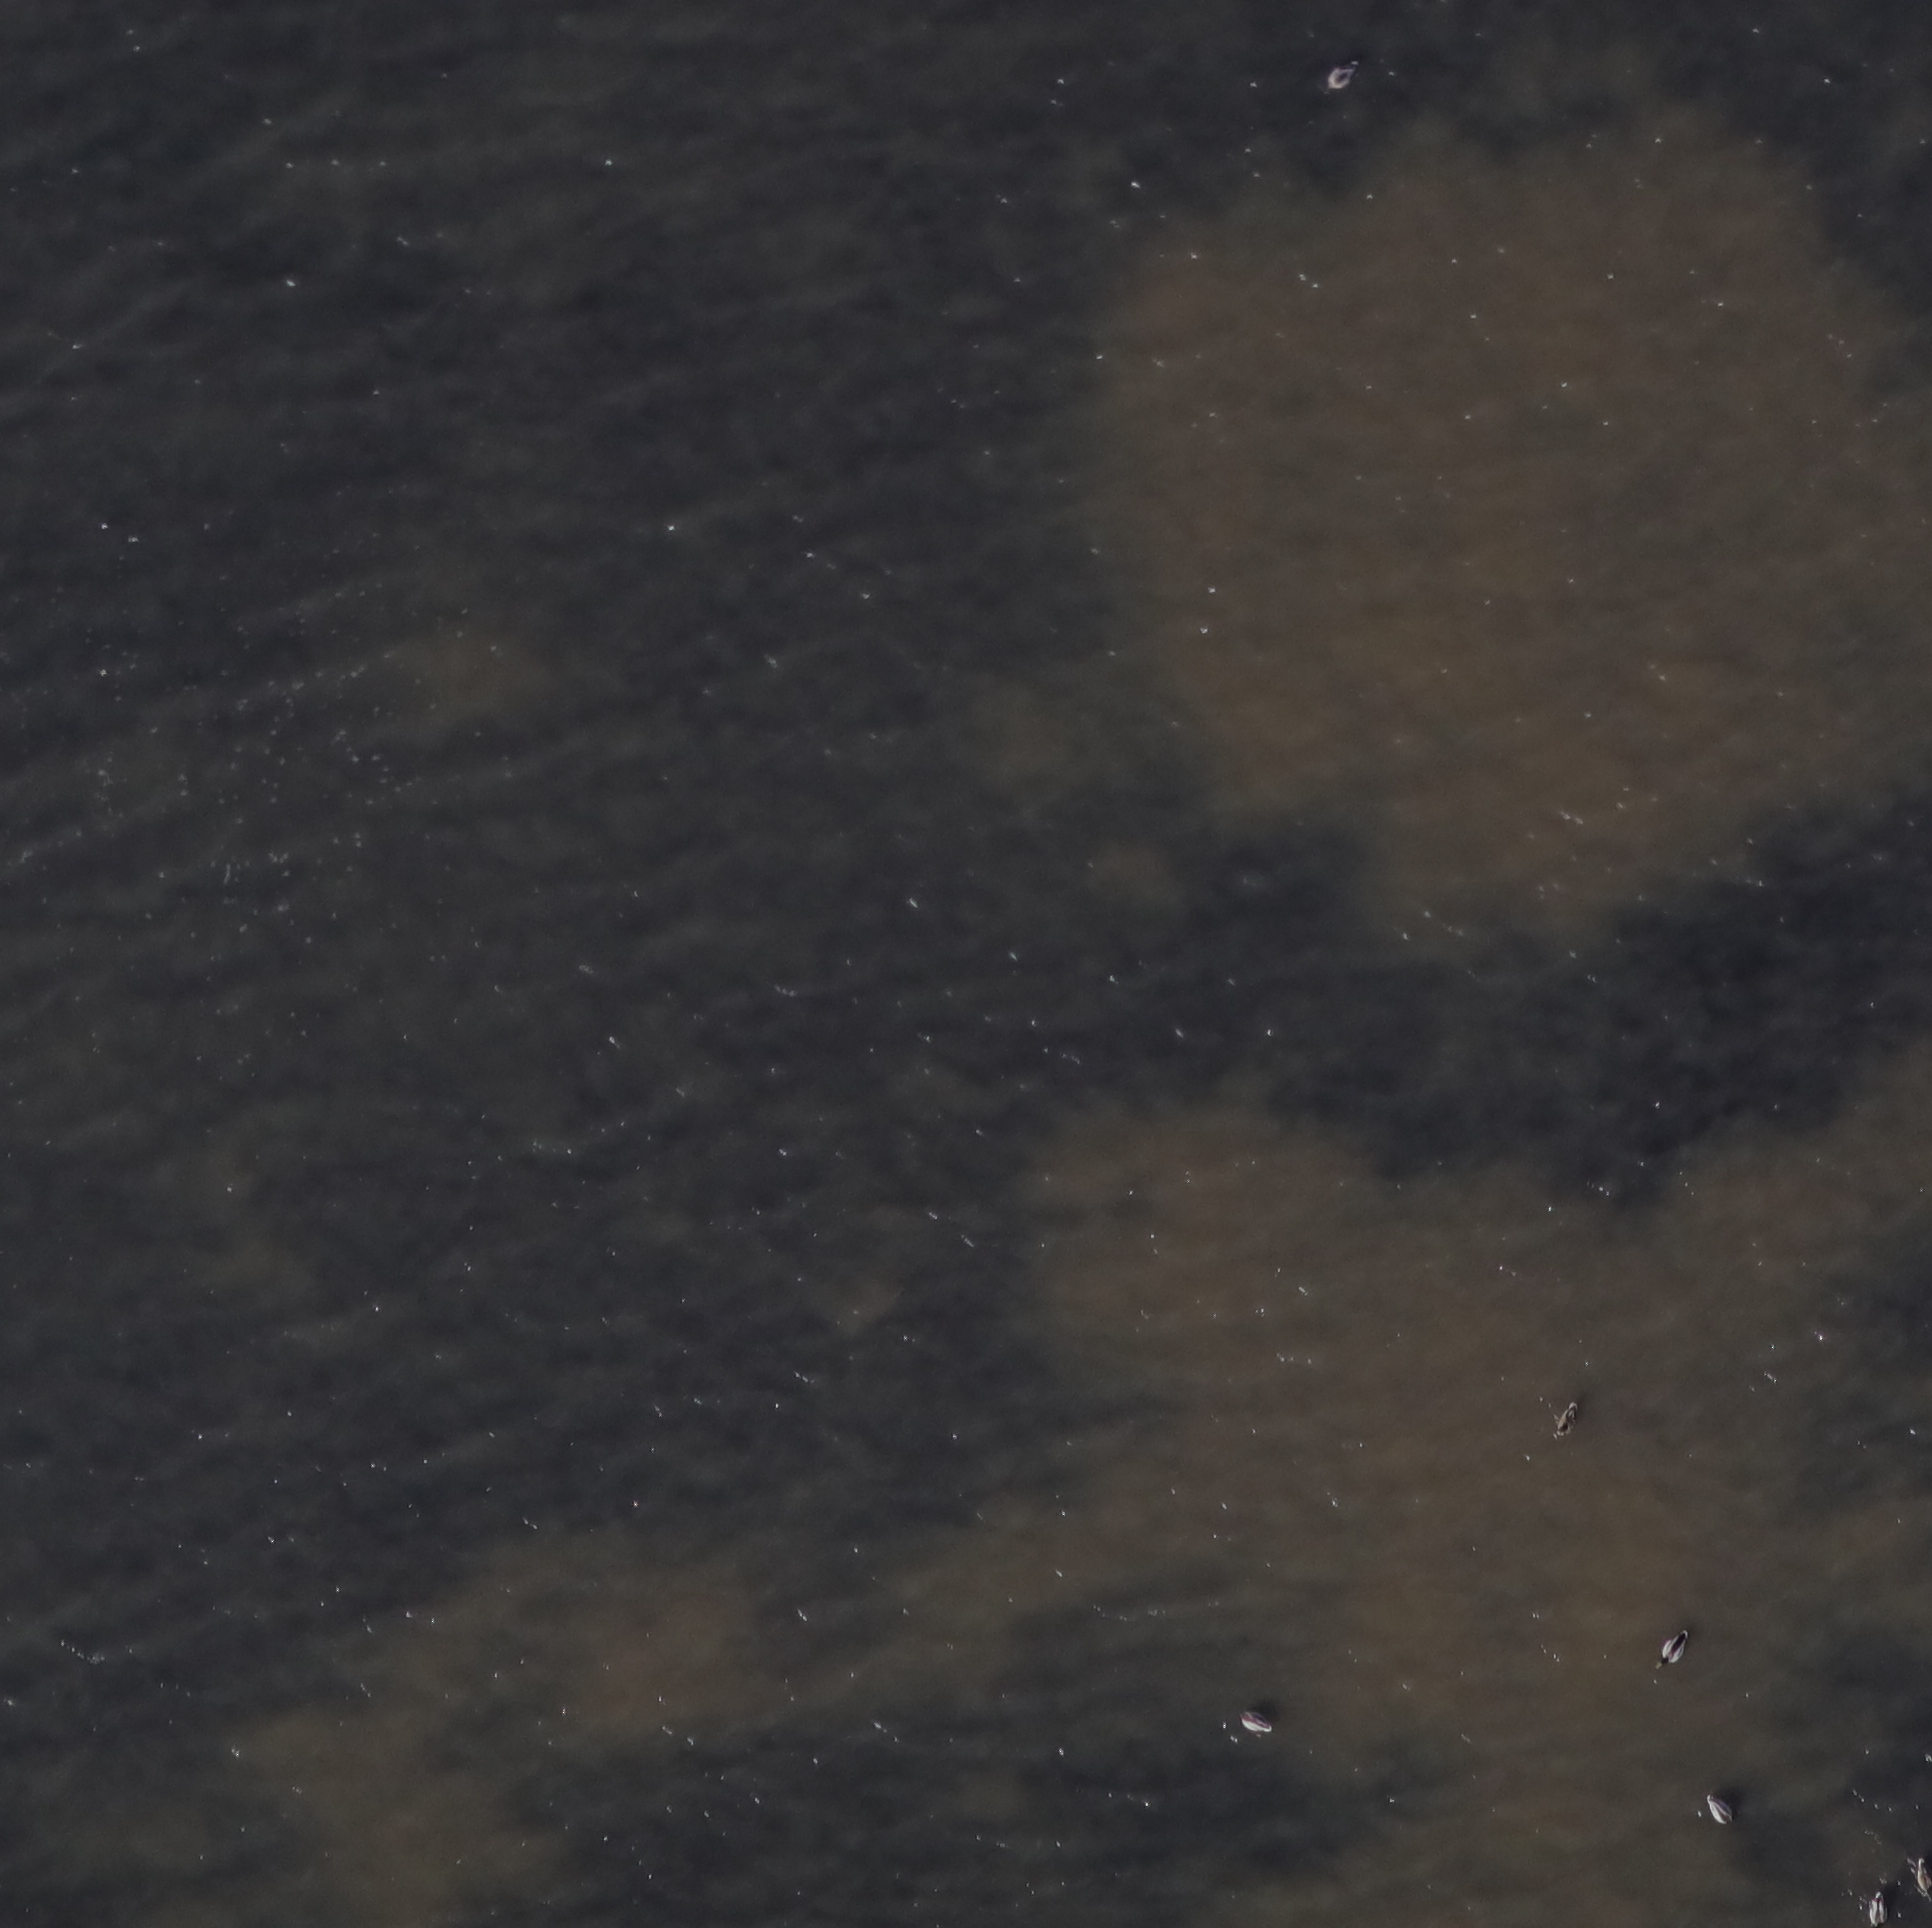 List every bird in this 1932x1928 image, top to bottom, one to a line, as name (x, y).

other bird (1337, 75)
other bird (1564, 1421)
other bird (1669, 1652)
other bird (1261, 1724)
other bird (1721, 1813)
other bird (1924, 1881)
other bird (1879, 1905)